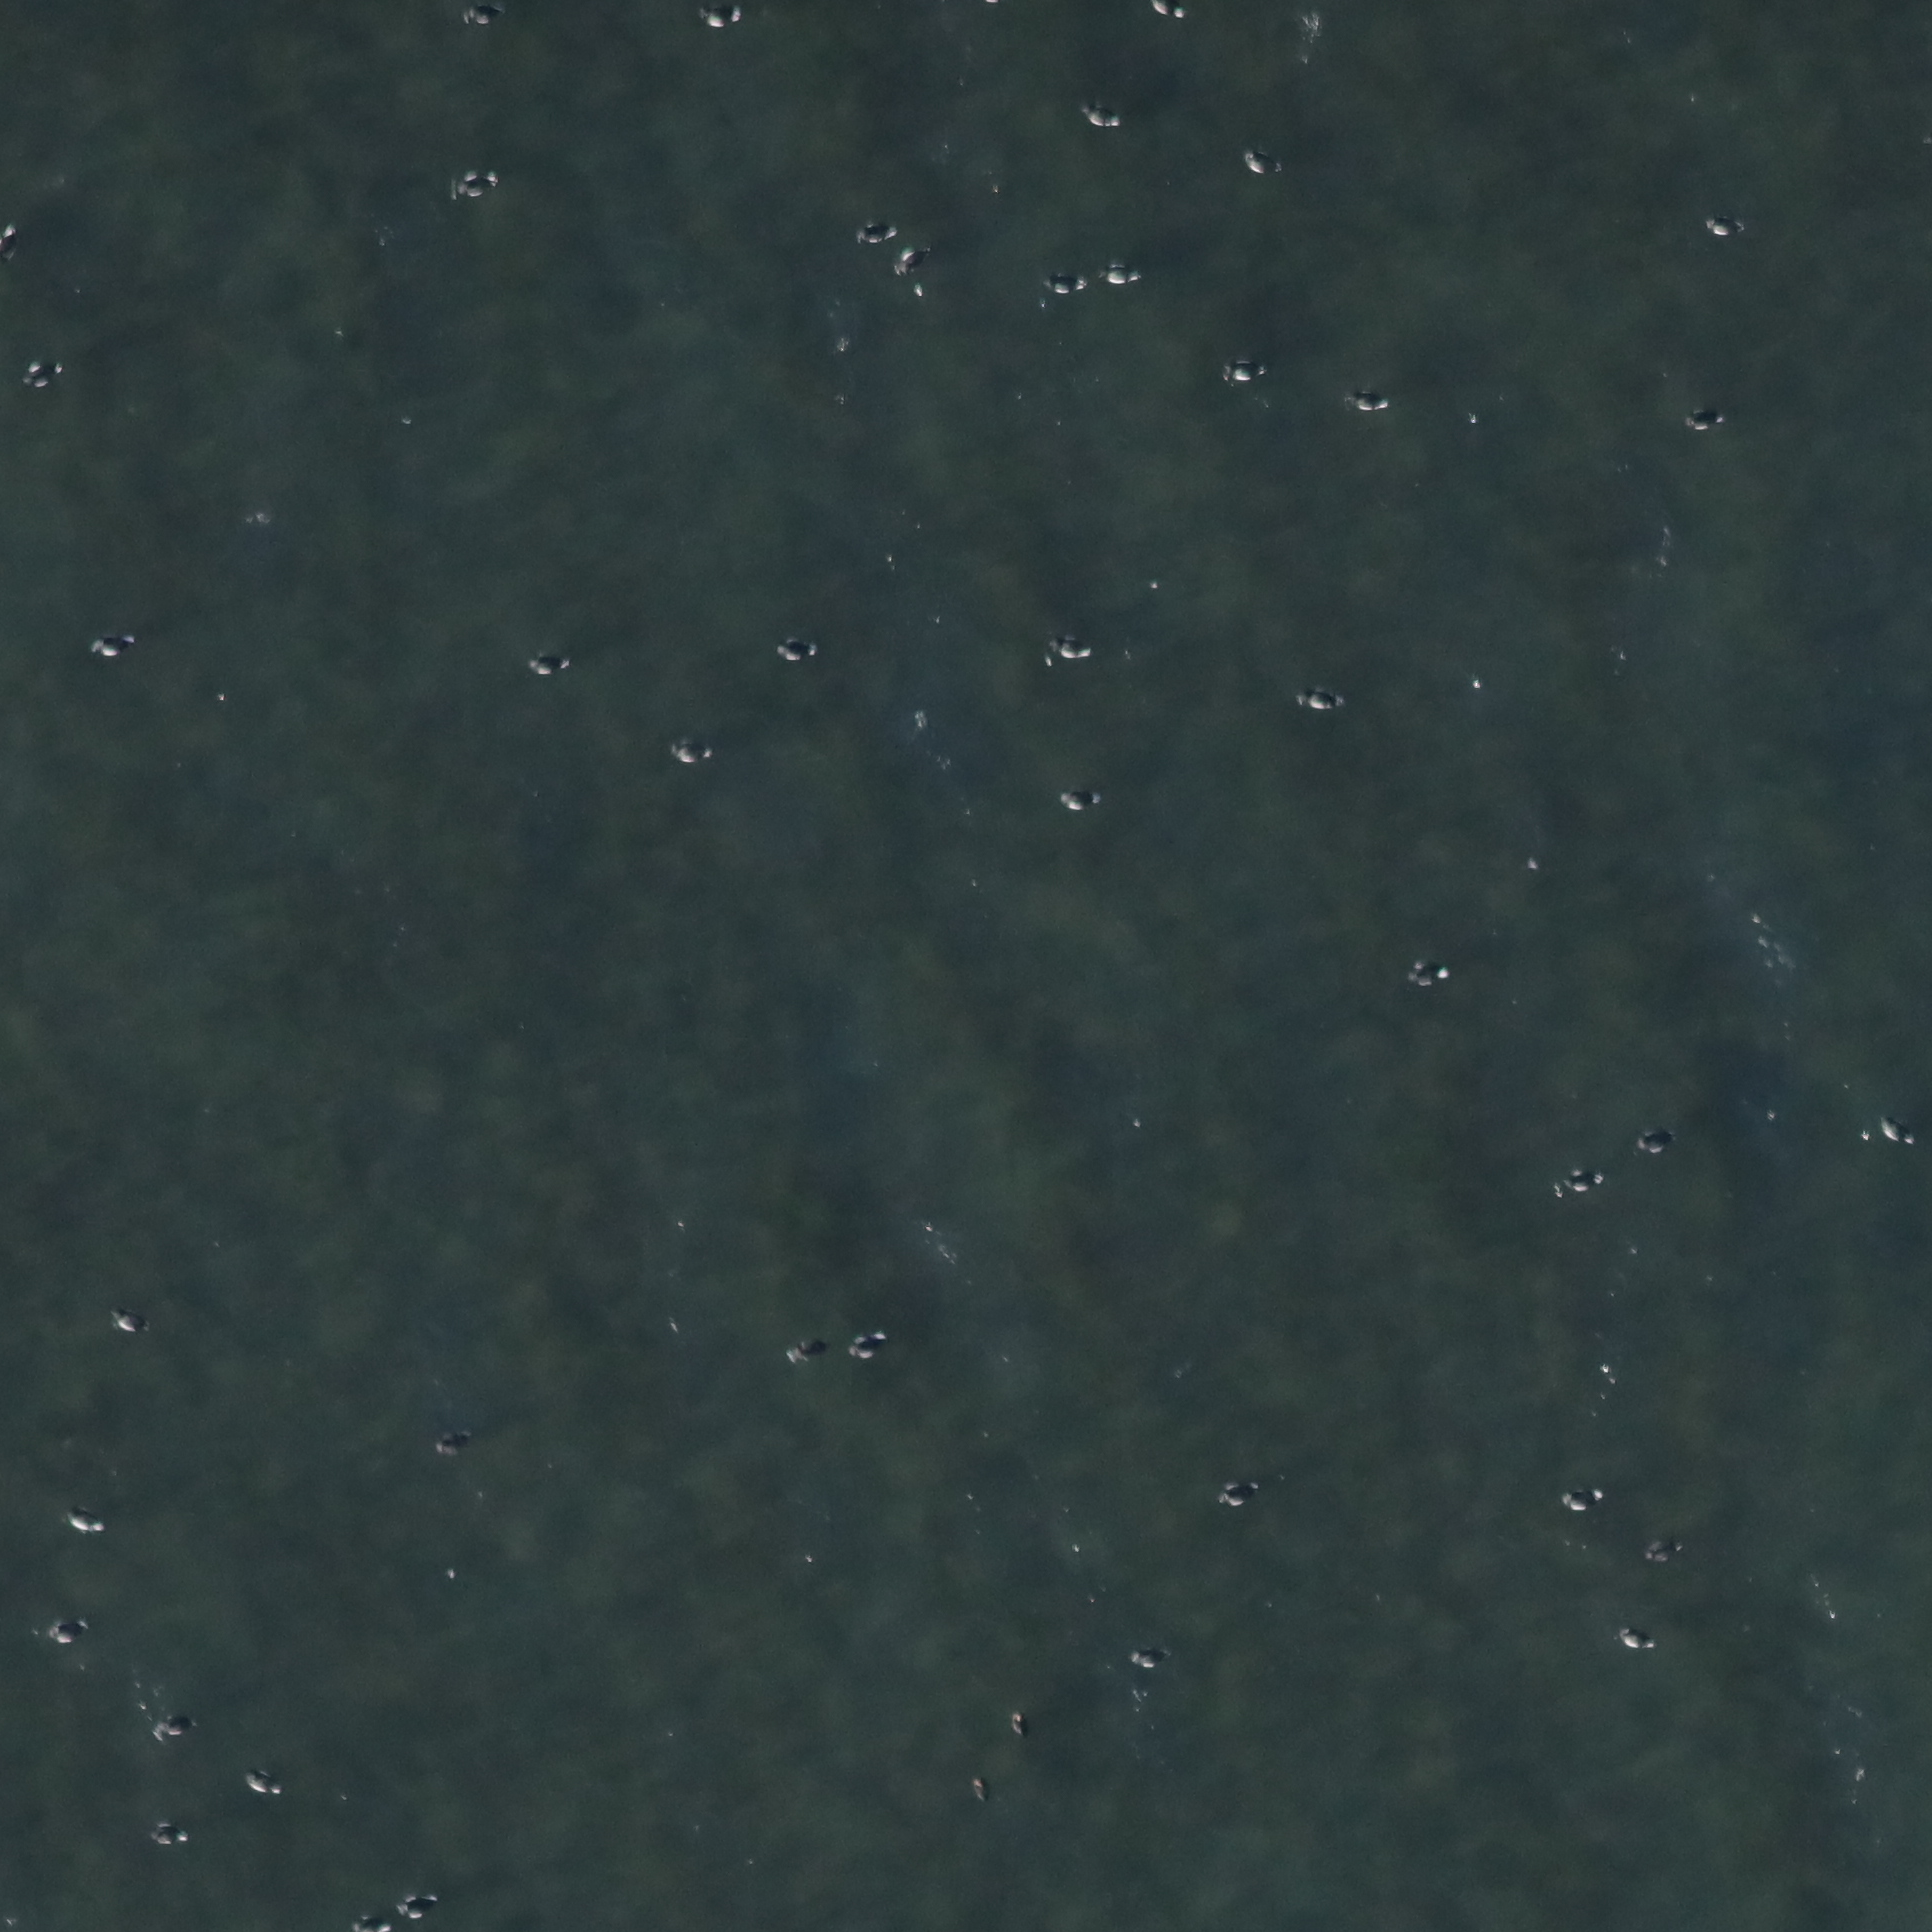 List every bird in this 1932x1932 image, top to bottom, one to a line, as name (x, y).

brant (1165, 4)
brant (485, 12)
brant (722, 13)
brant (1100, 113)
brant (1263, 164)
brant (472, 182)
brant (1722, 222)
brant (876, 231)
brant (6, 245)
brant (906, 258)
brant (1117, 273)
brant (1062, 284)
brant (1244, 372)
brant (42, 375)
brant (1368, 402)
brant (1696, 420)
brant (115, 643)
brant (796, 648)
brant (1070, 648)
brant (545, 656)
brant (1318, 695)
brant (689, 751)
brant (1079, 800)
brant (1428, 969)
brant (1895, 1129)
brant (1658, 1143)
brant (1586, 1181)
brant (129, 1322)
brant (869, 1346)
brant (807, 1352)
brant (457, 1441)
brant (1236, 1494)
brant (1580, 1496)
brant (85, 1521)
brant (1662, 1547)
brant (63, 1634)
brant (1638, 1639)
brant (1147, 1655)
brant (174, 1722)
other bird (1019, 1726)
brant (261, 1783)
other bird (980, 1788)
brant (168, 1835)
brant (417, 1907)
brant (373, 1926)